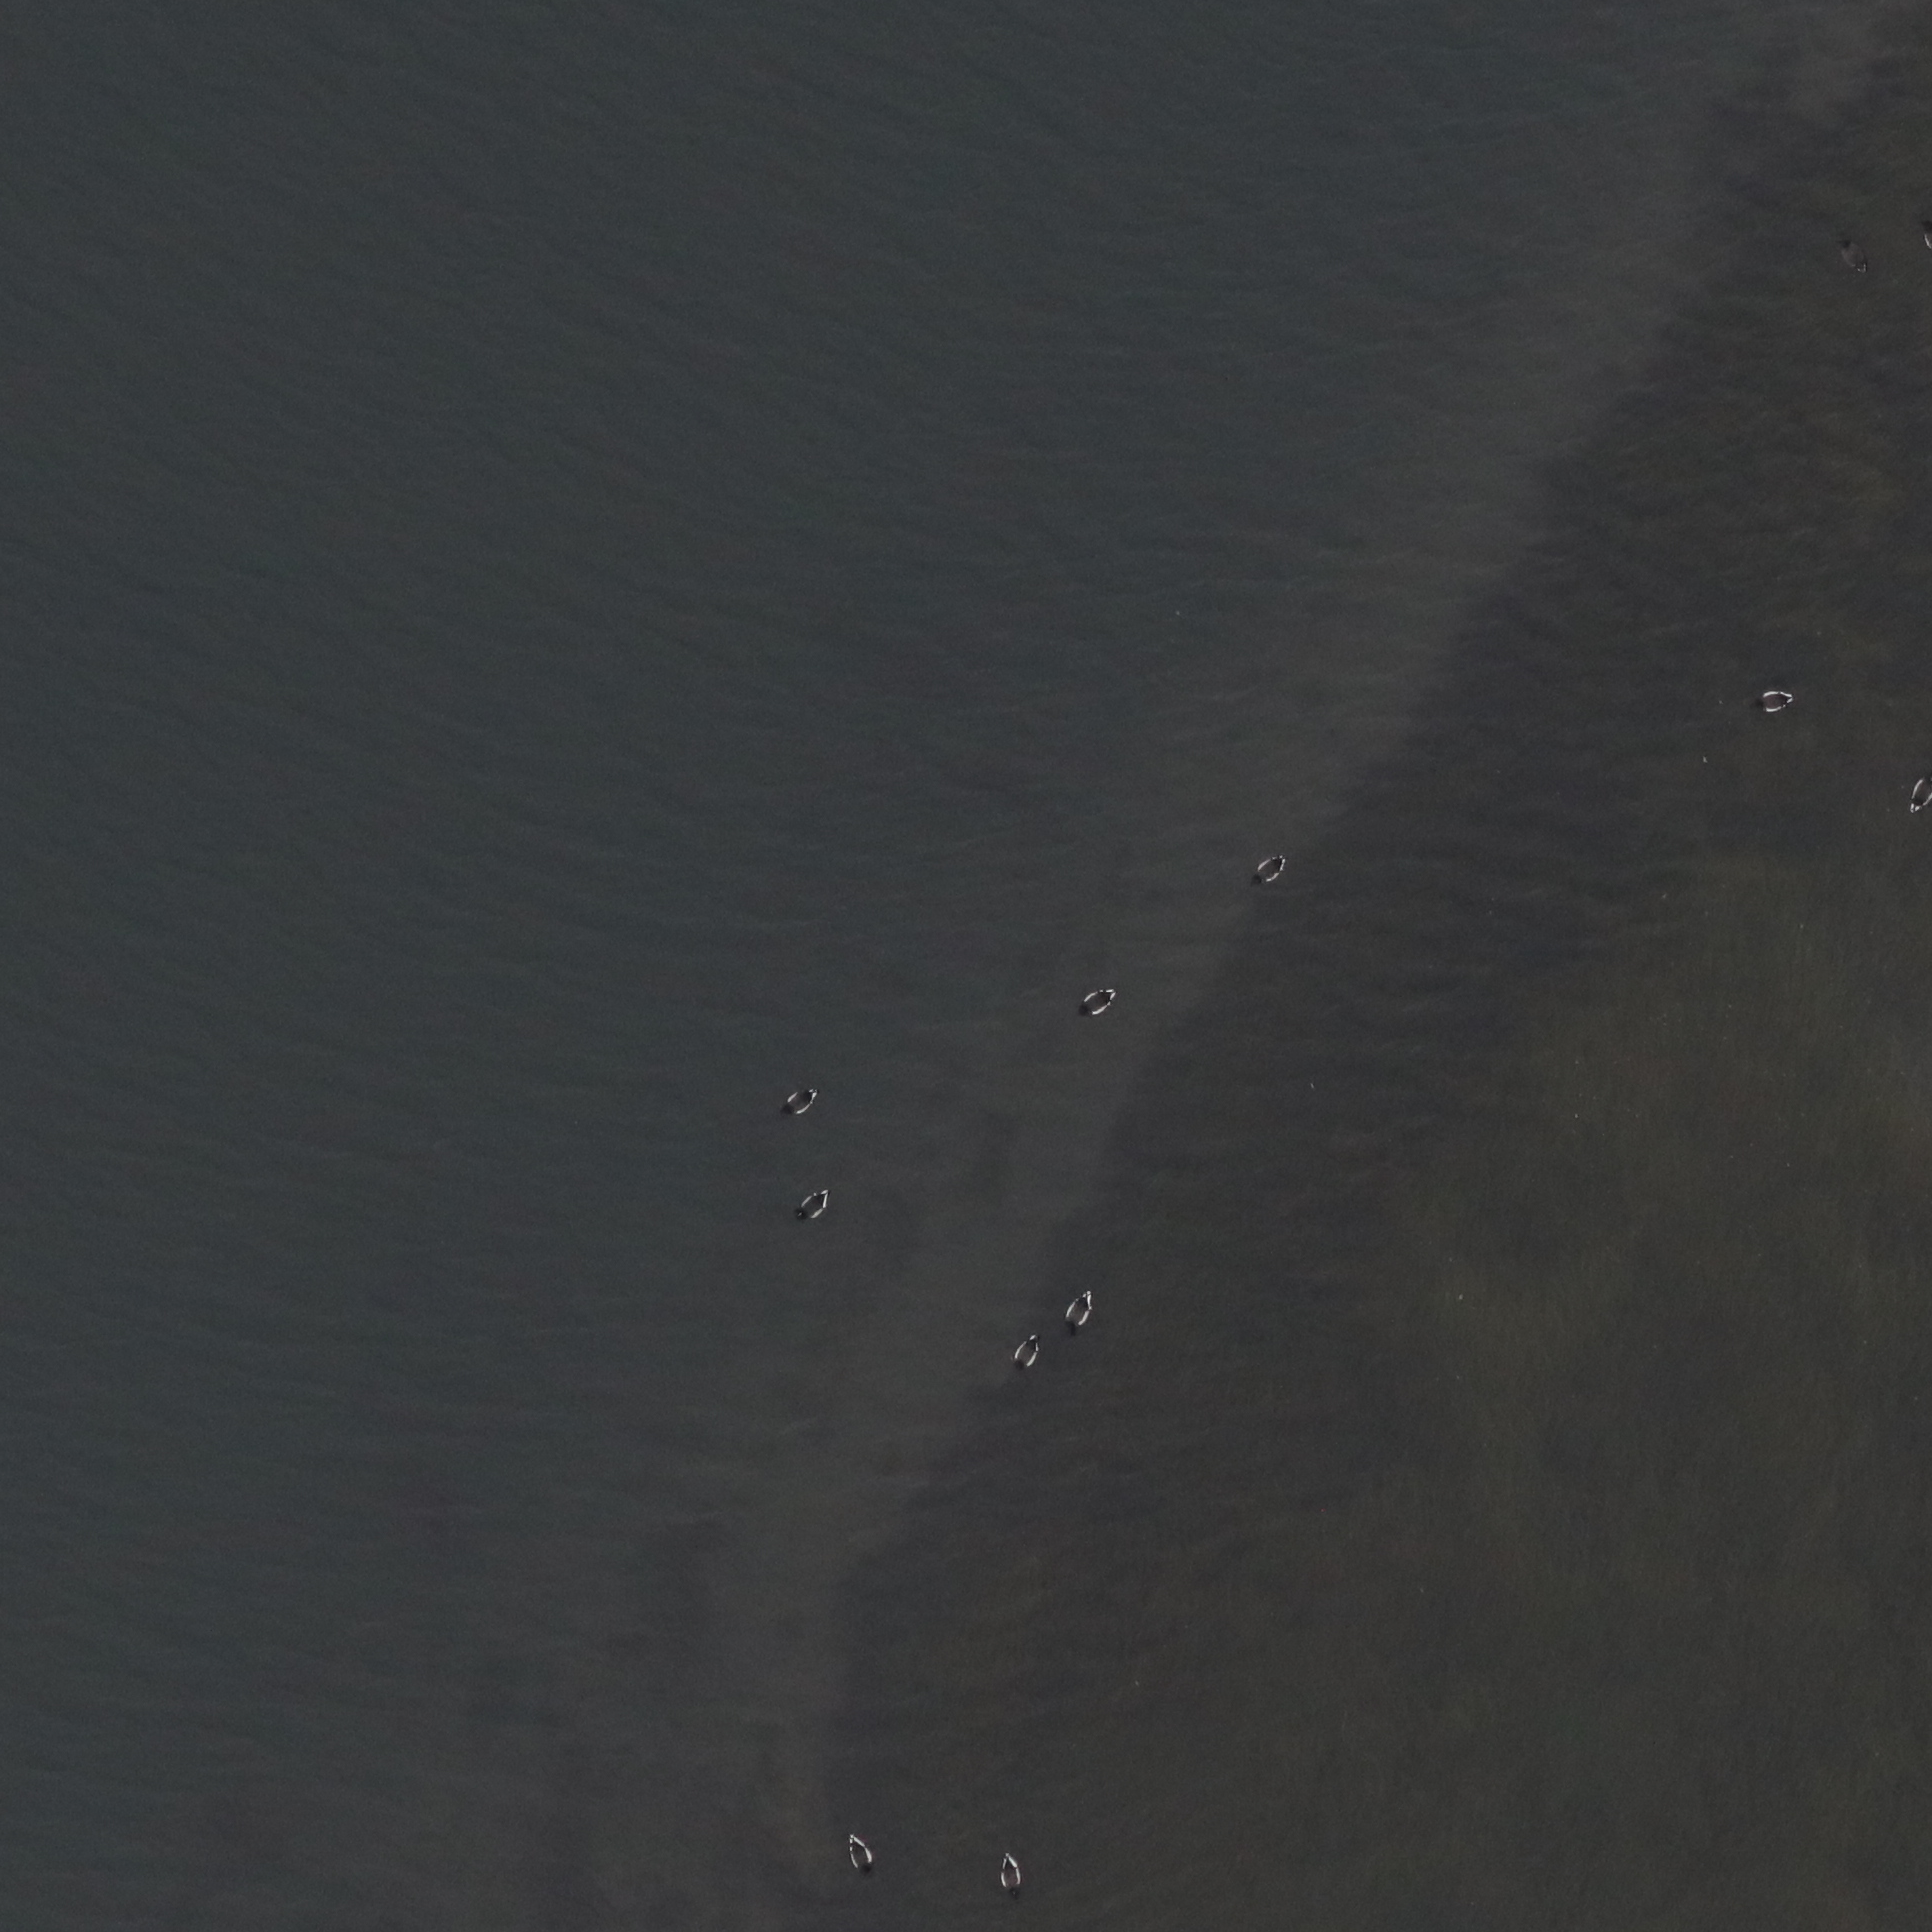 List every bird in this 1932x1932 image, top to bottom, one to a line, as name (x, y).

brant (1856, 256)
brant (1774, 702)
brant (1926, 792)
brant (1271, 866)
brant (1096, 1004)
brant (800, 1100)
brant (815, 1205)
brant (1078, 1313)
brant (1025, 1353)
brant (861, 1854)
brant (1012, 1877)